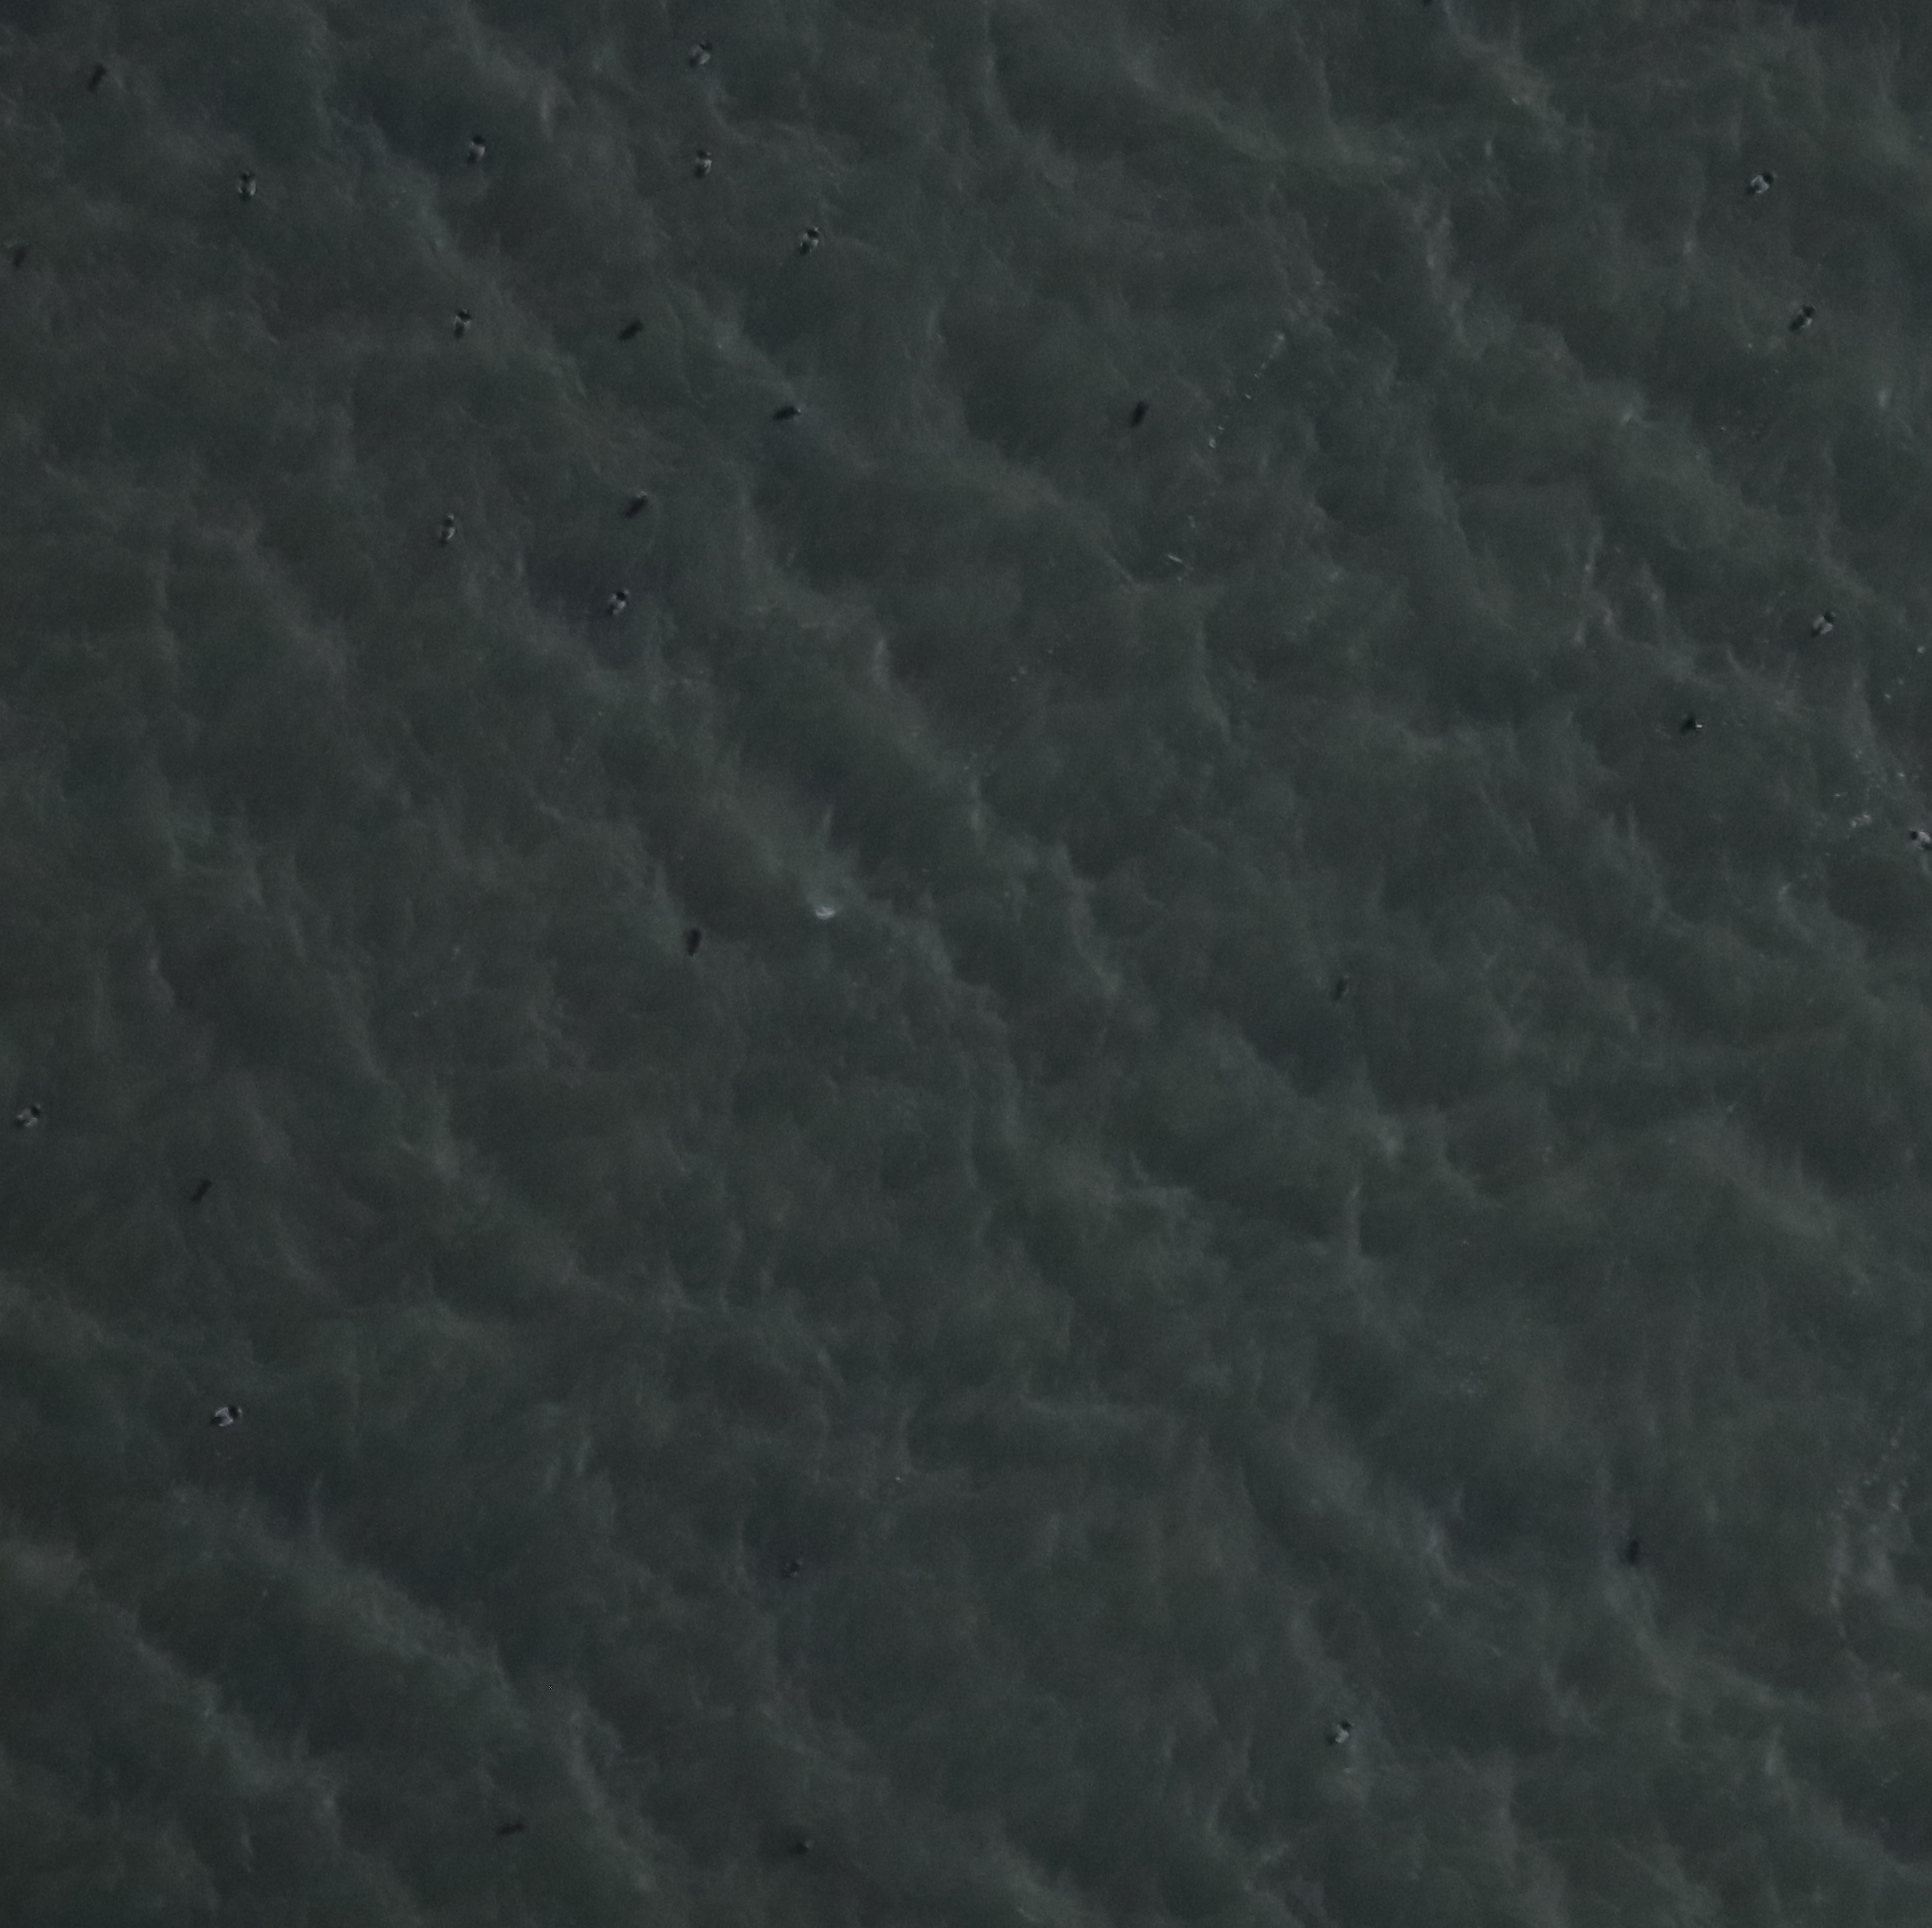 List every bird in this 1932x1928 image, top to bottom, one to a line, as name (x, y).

other bird (700, 51)
other bird (95, 78)
other bird (478, 148)
other bird (700, 166)
other bird (1760, 182)
other bird (246, 186)
other bird (813, 238)
other bird (19, 251)
other bird (463, 319)
other bird (1803, 320)
other bird (628, 331)
other bird (1140, 413)
other bird (788, 417)
other bird (634, 504)
other bird (449, 529)
other bird (618, 603)
other bird (1824, 625)
other bird (1688, 723)
other bird (1917, 841)
other bird (691, 941)
other bird (1340, 990)
other bird (31, 1117)
other bird (202, 1193)
other bird (226, 1417)
other bird (1633, 1551)
other bird (791, 1569)
other bird (1338, 1735)
other bird (508, 1827)
other bird (799, 1848)